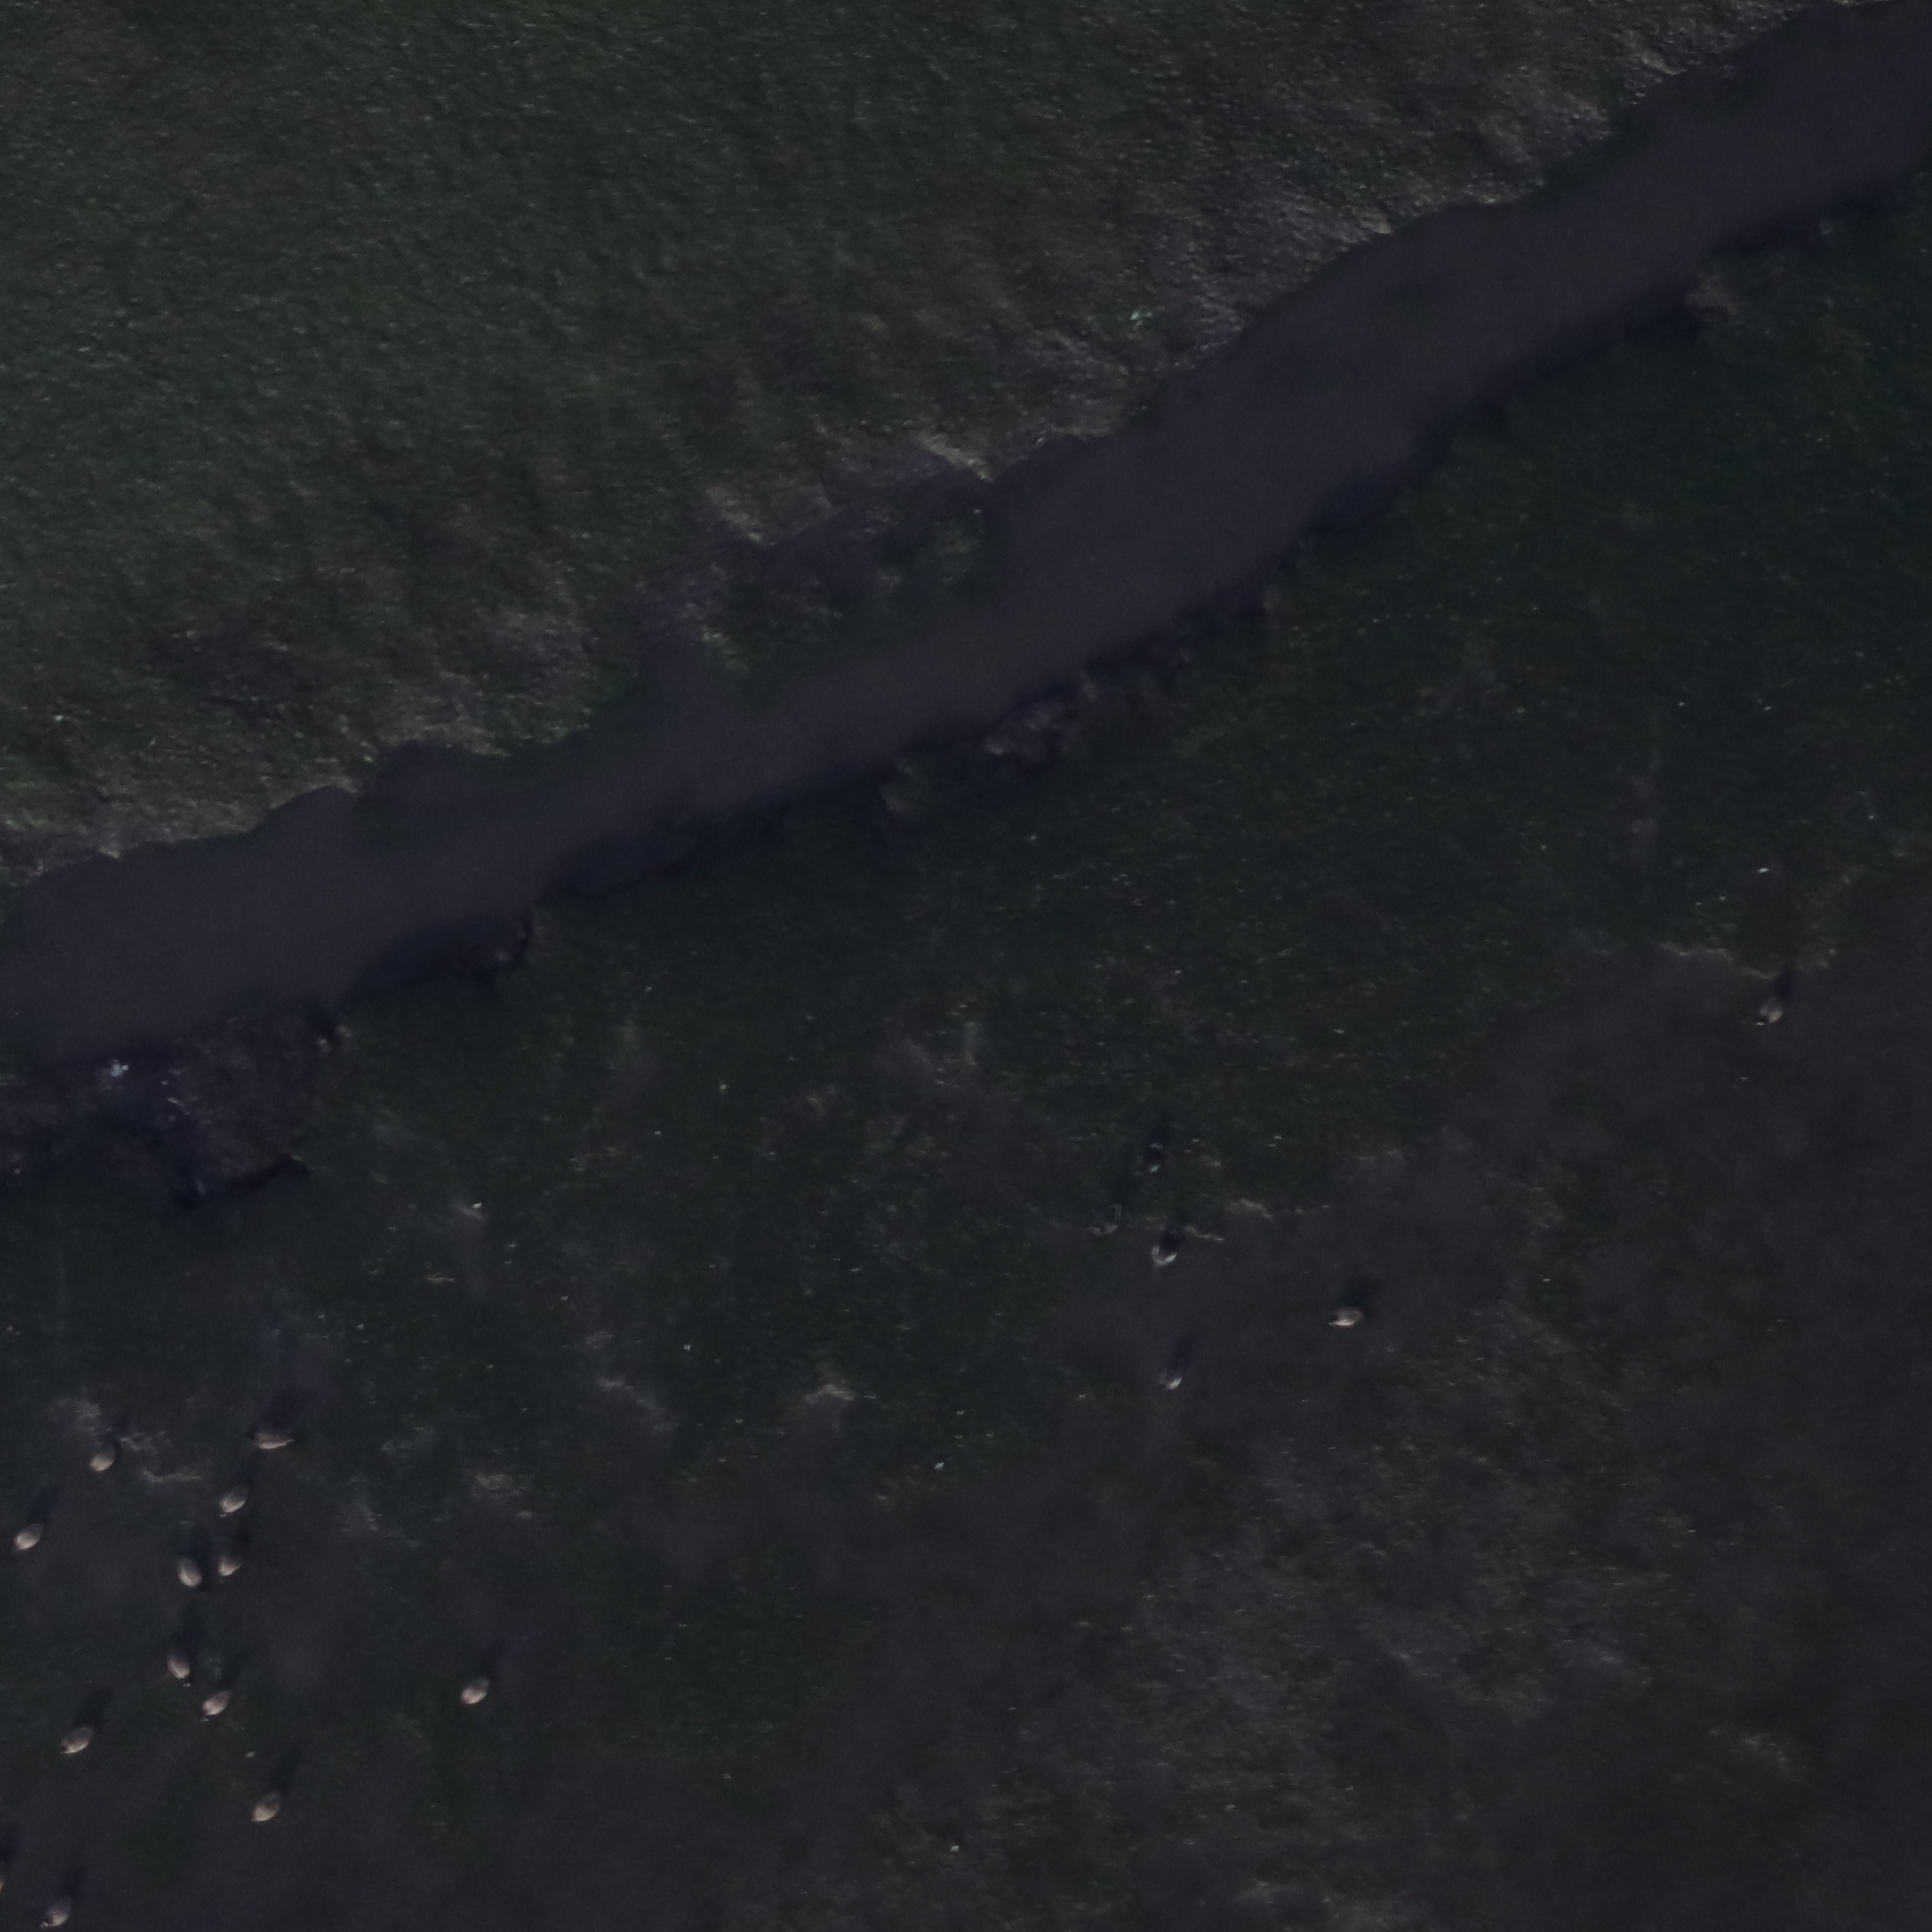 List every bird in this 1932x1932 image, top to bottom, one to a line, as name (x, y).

Canada goose (1772, 1011)
Canada goose (1155, 1158)
Canada goose (1104, 1220)
brant (1166, 1253)
Canada goose (1347, 1315)
Canada goose (1173, 1379)
Canada goose (271, 1439)
Canada goose (100, 1461)
Canada goose (233, 1501)
Canada goose (28, 1541)
Canada goose (228, 1563)
Canada goose (187, 1577)
Canada goose (182, 1664)
Canada goose (477, 1690)
Canada goose (216, 1705)
Canada goose (77, 1740)
Canada goose (269, 1812)
Canada goose (57, 1914)